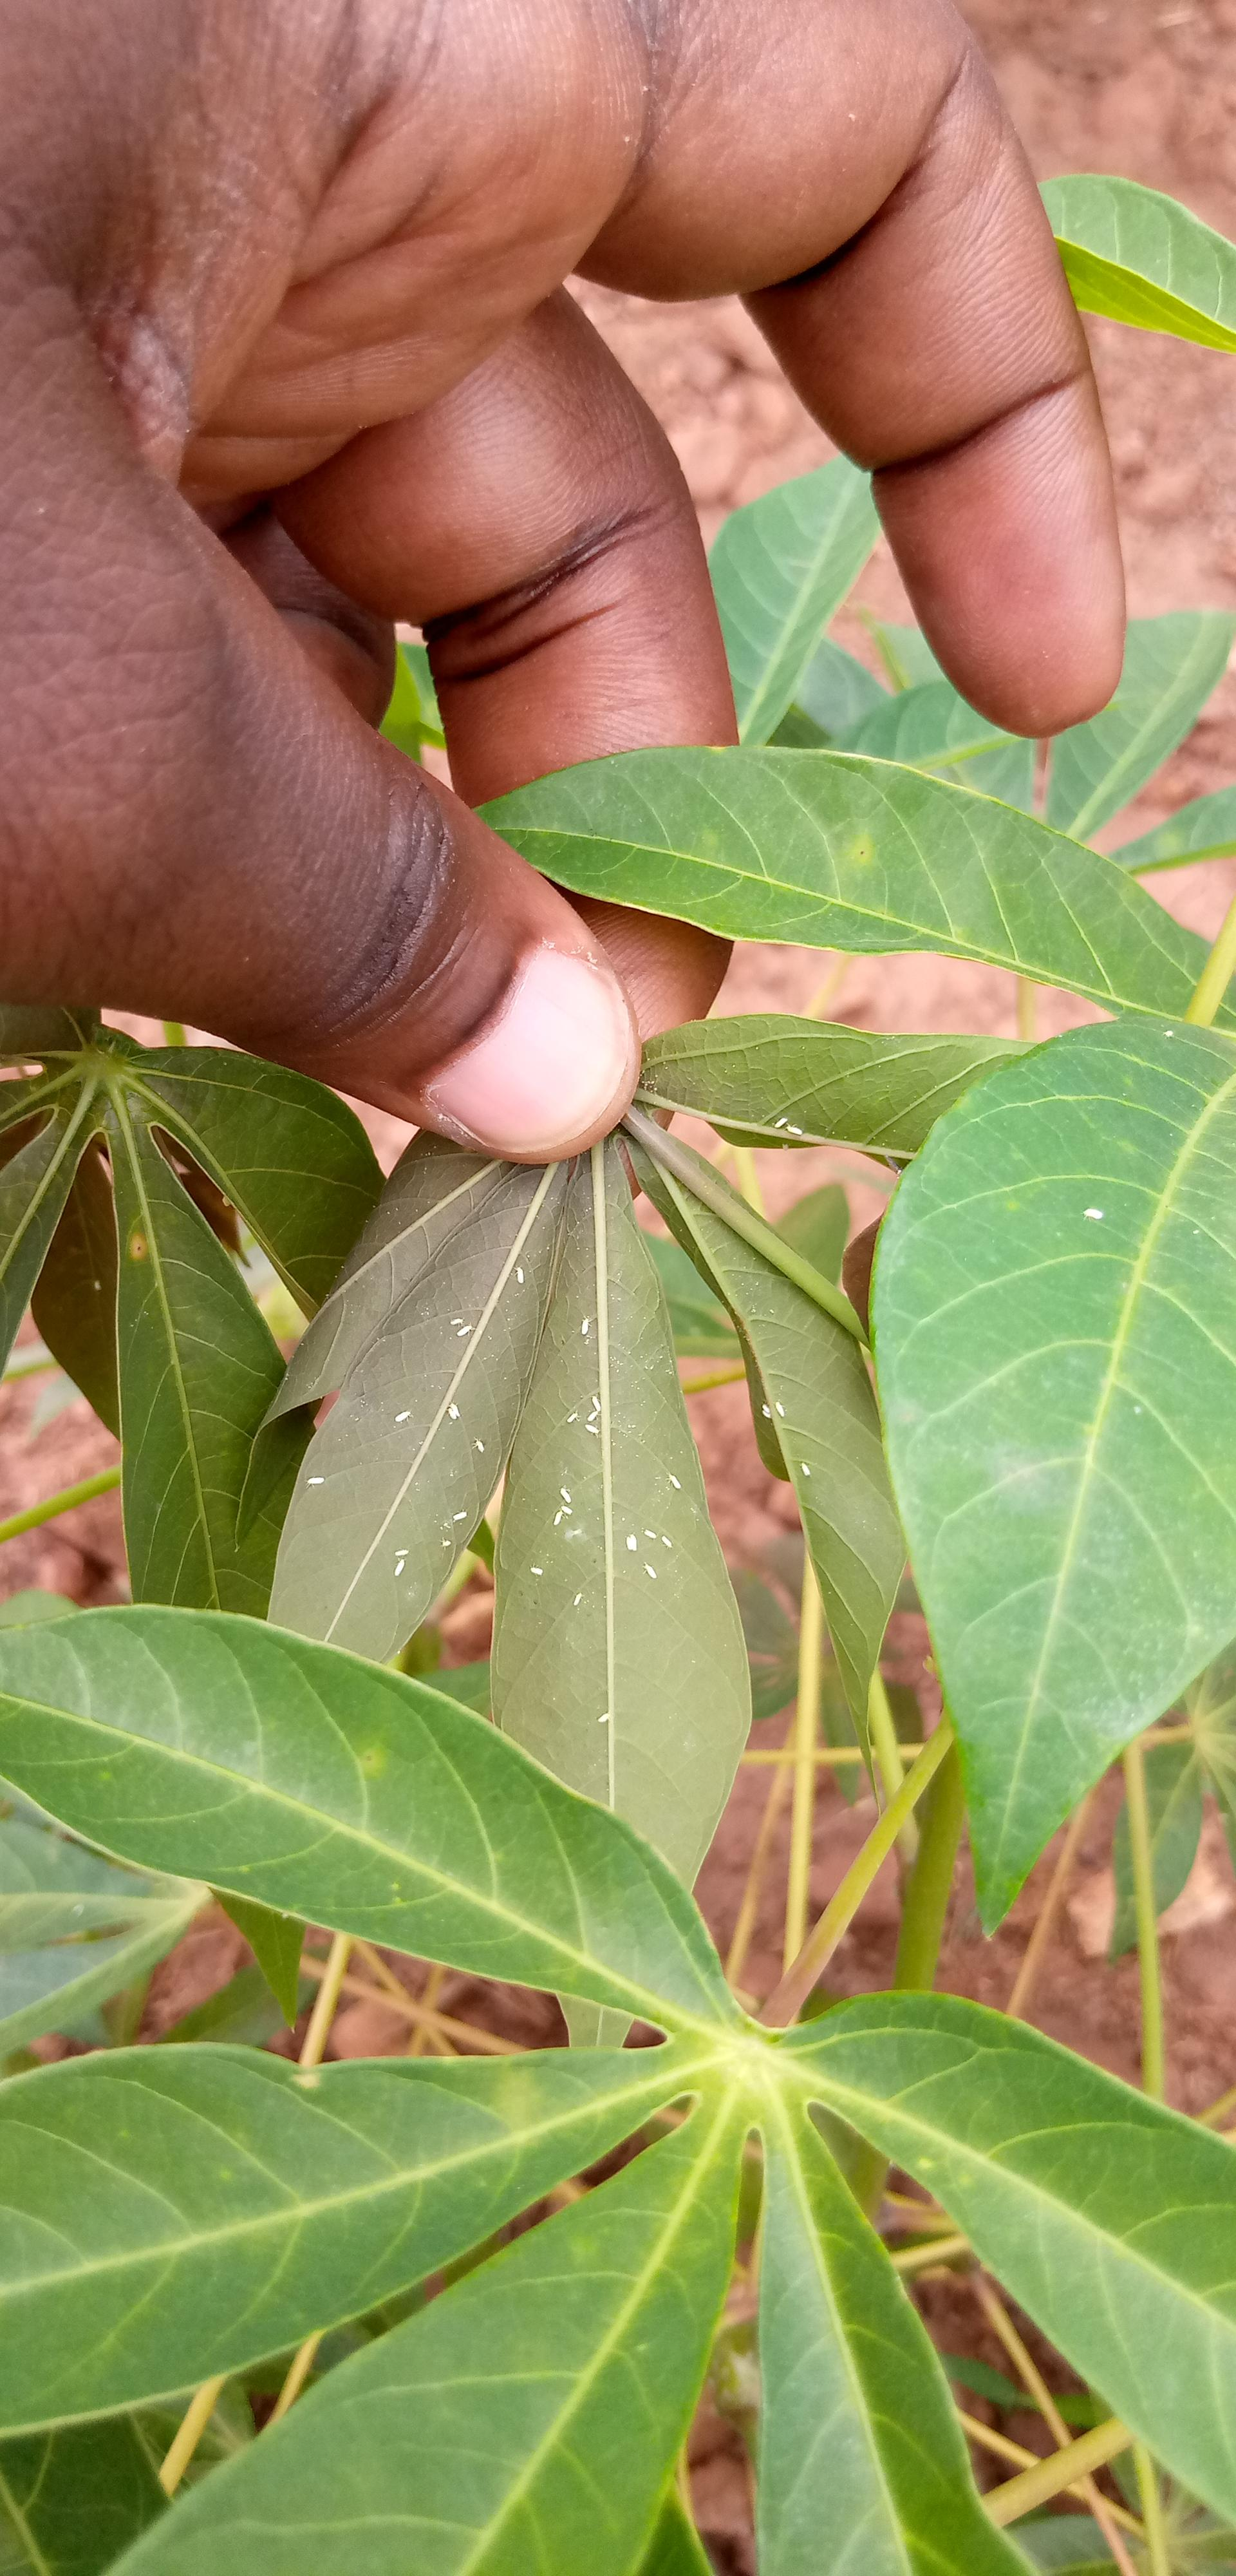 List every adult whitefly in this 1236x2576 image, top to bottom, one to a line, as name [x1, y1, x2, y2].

whitefly [1161, 1026, 1177, 1039]
whitefly [772, 1117, 789, 1130]
whitefly [784, 1124, 803, 1136]
whitefly [1081, 1206, 1106, 1222]
whitefly [514, 1266, 527, 1285]
whitefly [579, 1314, 592, 1338]
whitefly [448, 1316, 464, 1326]
whitefly [455, 1323, 473, 1338]
whitefly [589, 1394, 603, 1412]
whitefly [772, 1400, 787, 1418]
whitefly [450, 1403, 461, 1418]
whitefly [761, 1403, 771, 1412]
whitefly [447, 1406, 457, 1421]
whitefly [393, 1408, 413, 1425]
whitefly [760, 1409, 772, 1419]
whitefly [565, 1410, 579, 1425]
whitefly [586, 1410, 600, 1422]
whitefly [582, 1423, 603, 1436]
whitefly [471, 1437, 487, 1454]
whitefly [799, 1460, 813, 1478]
whitefly [664, 1472, 683, 1491]
whitefly [304, 1475, 326, 1488]
whitefly [558, 1486, 573, 1504]
whitefly [559, 1505, 574, 1517]
whitefly [451, 1509, 469, 1522]
whitefly [552, 1510, 564, 1527]
whitefly [642, 1528, 658, 1540]
whitefly [659, 1533, 673, 1549]
whitefly [630, 1534, 638, 1553]
whitefly [626, 1535, 633, 1551]
whitefly [439, 1536, 452, 1549]
whitefly [393, 1548, 410, 1557]
whitefly [391, 1558, 407, 1577]
whitefly [641, 1562, 659, 1580]
whitefly [527, 1566, 546, 1577]
whitefly [571, 1591, 585, 1609]
whitefly [595, 1709, 612, 1723]